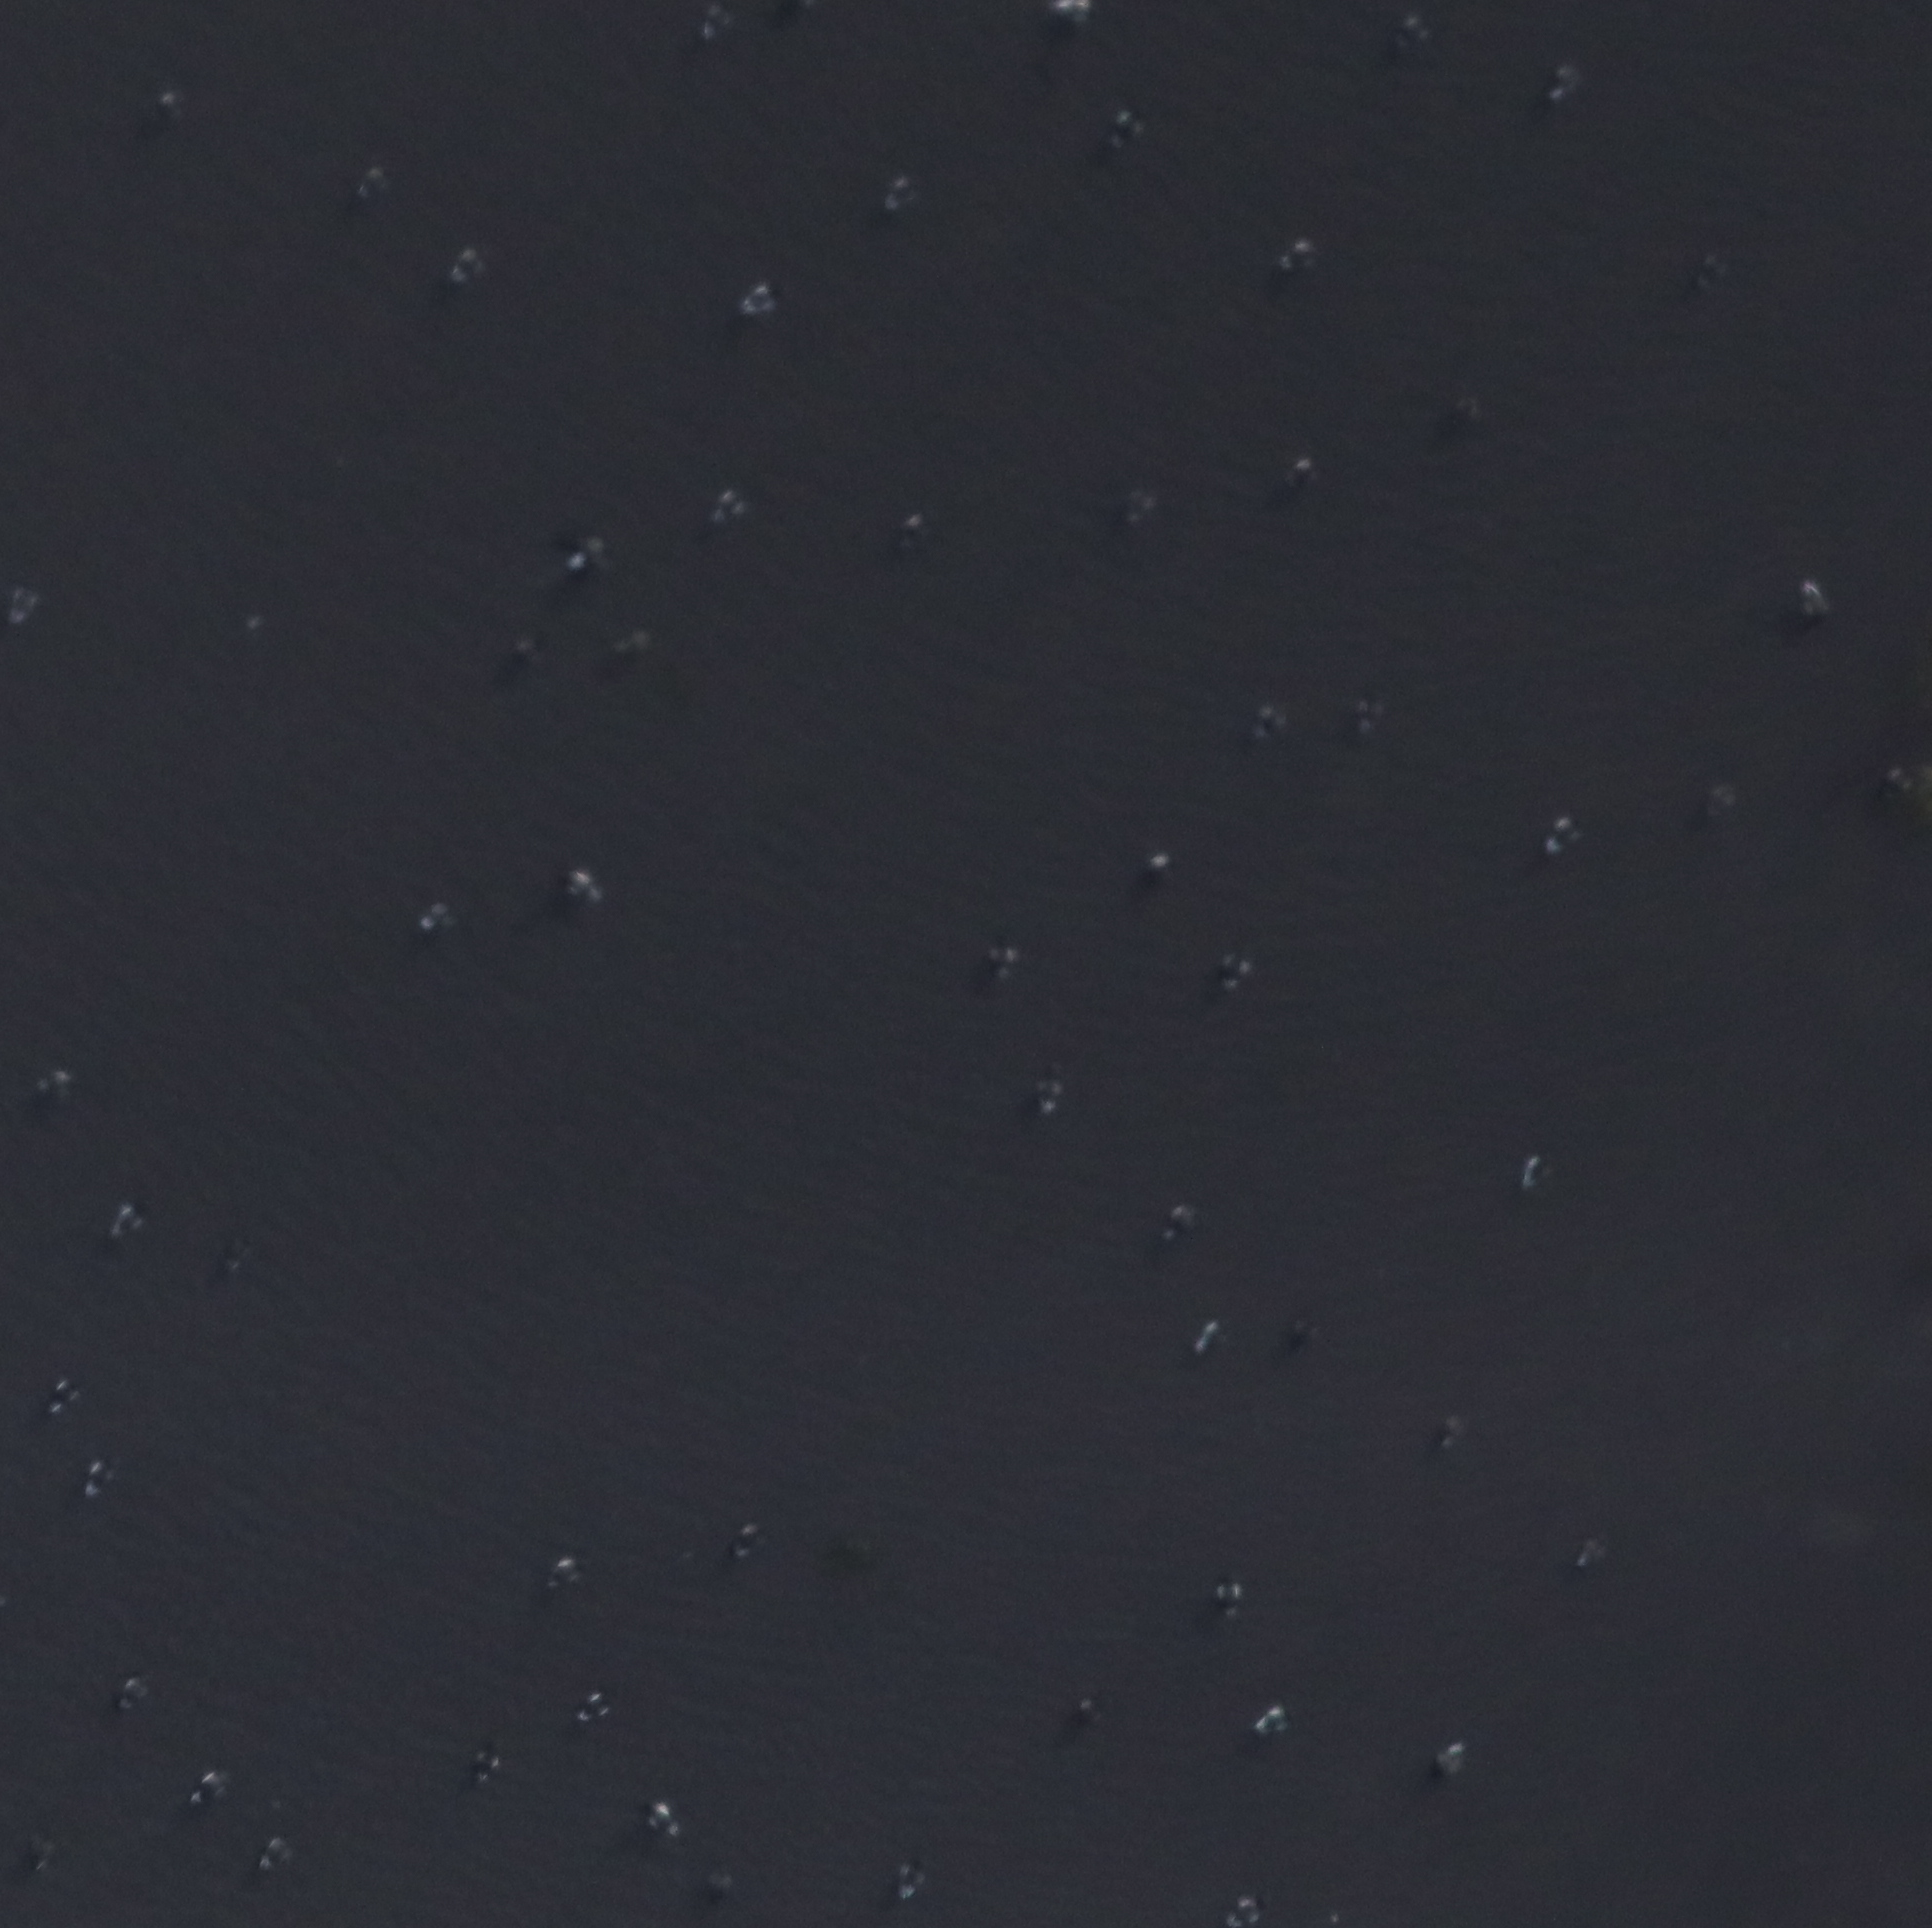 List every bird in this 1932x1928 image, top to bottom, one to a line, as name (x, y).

brant (1075, 6)
brant (716, 21)
brant (1409, 25)
brant (1566, 77)
brant (165, 104)
brant (1123, 131)
brant (375, 182)
brant (900, 190)
brant (1298, 253)
brant (1717, 266)
brant (463, 269)
brant (757, 299)
brant (1466, 413)
brant (1301, 477)
brant (728, 504)
brant (1139, 506)
brant (914, 529)
brant (588, 550)
brant (22, 601)
brant (1814, 602)
brant (632, 644)
other bird (527, 654)
brant (1366, 715)
brant (1269, 722)
brant (1897, 780)
brant (1722, 803)
brant (1565, 830)
other bird (1162, 863)
brant (583, 887)
brant (440, 917)
brant (1001, 957)
brant (1235, 972)
brant (61, 1090)
brant (1046, 1092)
brant (1534, 1170)
brant (1176, 1219)
brant (131, 1224)
brant (237, 1256)
brant (1307, 1334)
brant (1212, 1337)
brant (58, 1396)
brant (1454, 1429)
brant (93, 1478)
brant (751, 1544)
brant (1593, 1550)
brant (568, 1579)
brant (1230, 1596)
brant (136, 1688)
brant (1090, 1707)
brant (596, 1712)
brant (1274, 1720)
brant (1450, 1760)
brant (487, 1765)
brant (211, 1787)
brant (656, 1815)
brant (43, 1856)
brant (272, 1856)
brant (909, 1879)
brant (719, 1884)
brant (1244, 1913)